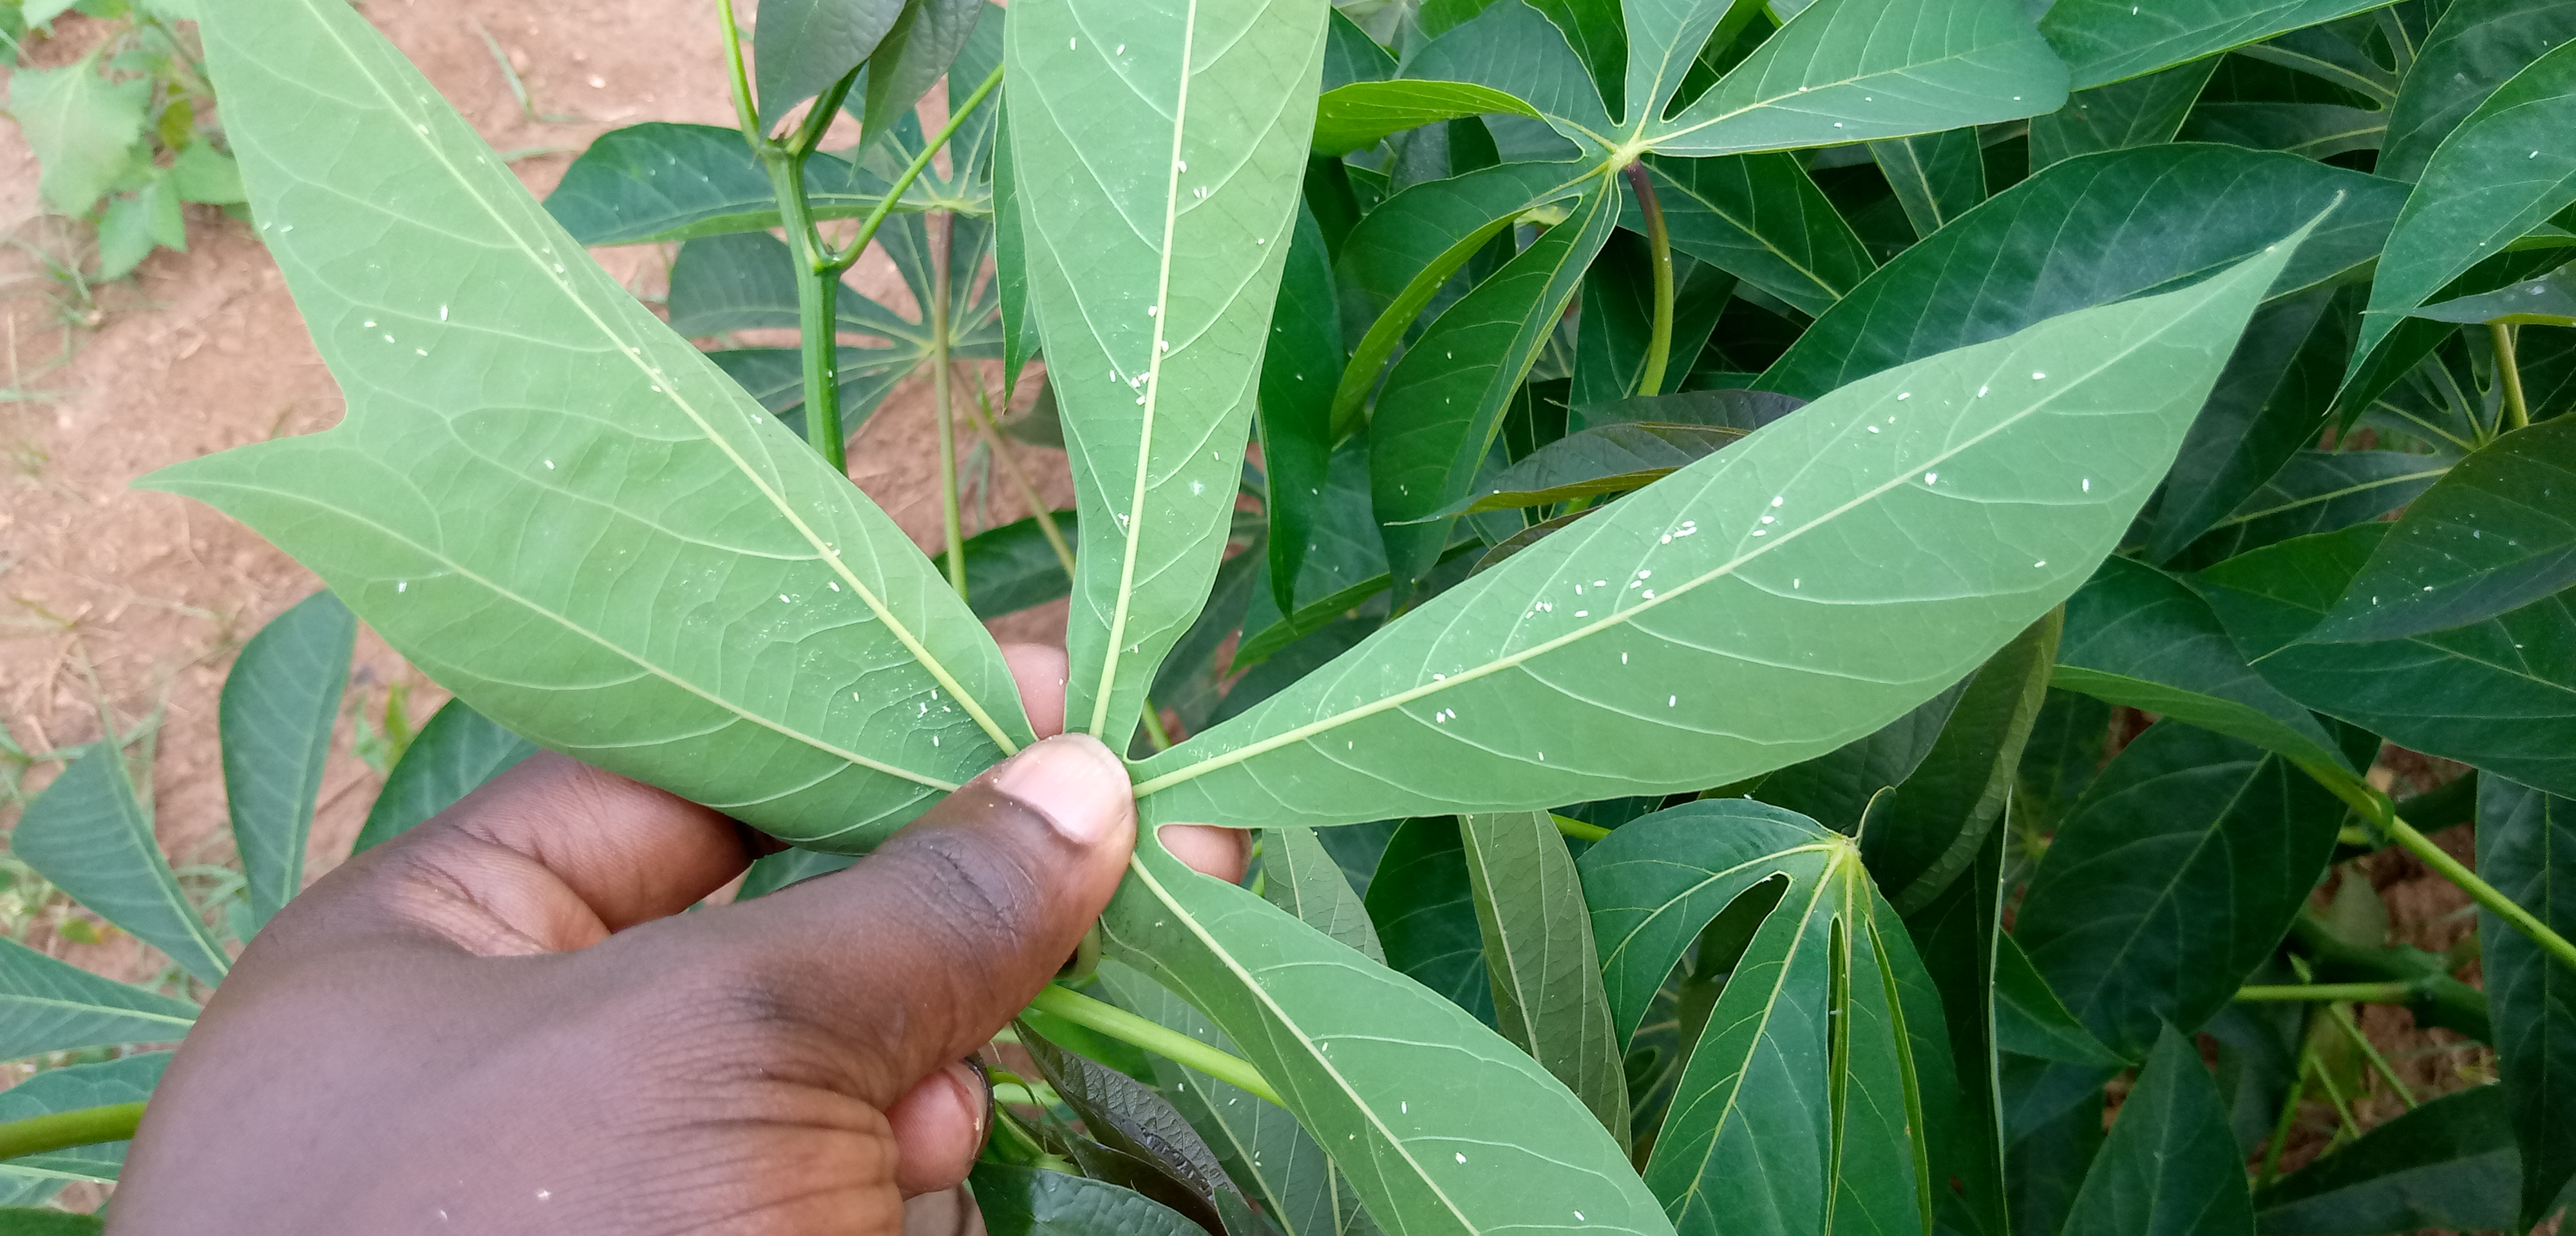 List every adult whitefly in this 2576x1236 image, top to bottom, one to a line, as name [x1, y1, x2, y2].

whitefly [1068, 35, 1077, 52]
whitefly [1115, 43, 1127, 57]
whitefly [418, 94, 431, 106]
whitefly [417, 121, 431, 136]
whitefly [475, 153, 487, 166]
whitefly [1179, 159, 1189, 174]
whitefly [1200, 183, 1208, 200]
whitefly [1191, 187, 1202, 200]
whitefly [261, 218, 272, 232]
whitefly [279, 224, 294, 234]
whitefly [1256, 237, 1267, 247]
whitefly [541, 245, 553, 256]
whitefly [553, 261, 565, 275]
whitefly [440, 303, 450, 324]
whitefly [1147, 303, 1159, 318]
whitefly [363, 319, 377, 328]
whitefly [1275, 326, 1283, 335]
whitefly [383, 333, 395, 344]
whitefly [1160, 339, 1171, 354]
whitefly [629, 345, 643, 355]
whitefly [415, 348, 430, 358]
whitefly [1445, 350, 1455, 361]
whitefly [650, 367, 663, 375]
whitefly [1108, 368, 1117, 383]
whitefly [1137, 370, 1151, 384]
whitefly [2032, 371, 2047, 382]
whitefly [1294, 374, 1304, 382]
whitefly [1130, 375, 1141, 391]
whitefly [1976, 383, 1987, 399]
whitefly [650, 384, 663, 394]
whitefly [1896, 391, 1911, 401]
whitefly [1135, 395, 1146, 406]
whitefly [1443, 395, 1452, 406]
whitefly [749, 412, 764, 425]
whitefly [1887, 415, 1897, 426]
whitefly [1866, 424, 1880, 435]
whitefly [1211, 450, 1221, 462]
whitefly [543, 458, 557, 472]
whitefly [1924, 471, 1938, 487]
whitefly [2080, 477, 2092, 494]
whitefly [1397, 483, 1414, 497]
whitefly [1310, 487, 1321, 497]
whitefly [1491, 488, 1502, 496]
whitefly [1770, 495, 1785, 508]
whitefly [1116, 510, 1125, 521]
whitefly [1122, 514, 1130, 528]
whitefly [1760, 514, 1776, 525]
whitefly [1680, 519, 1696, 527]
whitefly [1685, 528, 1699, 536]
whitefly [1674, 529, 1685, 539]
whitefly [1751, 529, 1767, 538]
whitefly [1660, 533, 1673, 545]
whitefly [824, 541, 834, 547]
whitefly [1309, 543, 1320, 553]
whitefly [831, 547, 842, 558]
whitefly [2033, 560, 2047, 568]
whitefly [1332, 563, 1341, 574]
whitefly [1638, 568, 1653, 580]
whitefly [1408, 575, 1417, 586]
whitefly [1792, 576, 1802, 590]
whitefly [1592, 579, 1607, 588]
whitefly [1629, 579, 1643, 590]
whitefly [397, 580, 408, 595]
whitefly [827, 581, 842, 594]
whitefly [1573, 583, 1584, 597]
whitefly [1642, 588, 1656, 601]
whitefly [779, 592, 791, 604]
whitefly [1534, 599, 1544, 612]
whitefly [1542, 601, 1554, 613]
whitefly [1573, 609, 1589, 619]
whitefly [1524, 610, 1536, 621]
whitefly [1513, 632, 1520, 640]
whitefly [1133, 643, 1141, 655]
whitefly [1620, 651, 1629, 666]
whitefly [1432, 673, 1448, 682]
whitefly [931, 688, 940, 702]
whitefly [852, 691, 862, 705]
whitefly [1667, 694, 1678, 709]
whitefly [914, 700, 929, 720]
whitefly [942, 704, 952, 714]
whitefly [1444, 707, 1457, 720]
whitefly [1435, 710, 1446, 724]
whitefly [933, 734, 940, 748]
whitefly [1346, 740, 1355, 751]
whitefly [1536, 749, 1546, 763]
whitefly [1152, 919, 1165, 929]
whitefly [1197, 1026, 1206, 1036]
whitefly [1320, 1040, 1330, 1052]
whitefly [1177, 1081, 1184, 1094]
whitefly [1227, 1096, 1239, 1107]
whitefly [1400, 1100, 1408, 1114]
whitefly [1348, 1131, 1357, 1141]
whitefly [1255, 1148, 1260, 1159]
whitefly [1454, 1150, 1467, 1165]
whitefly [1252, 1159, 1267, 1169]